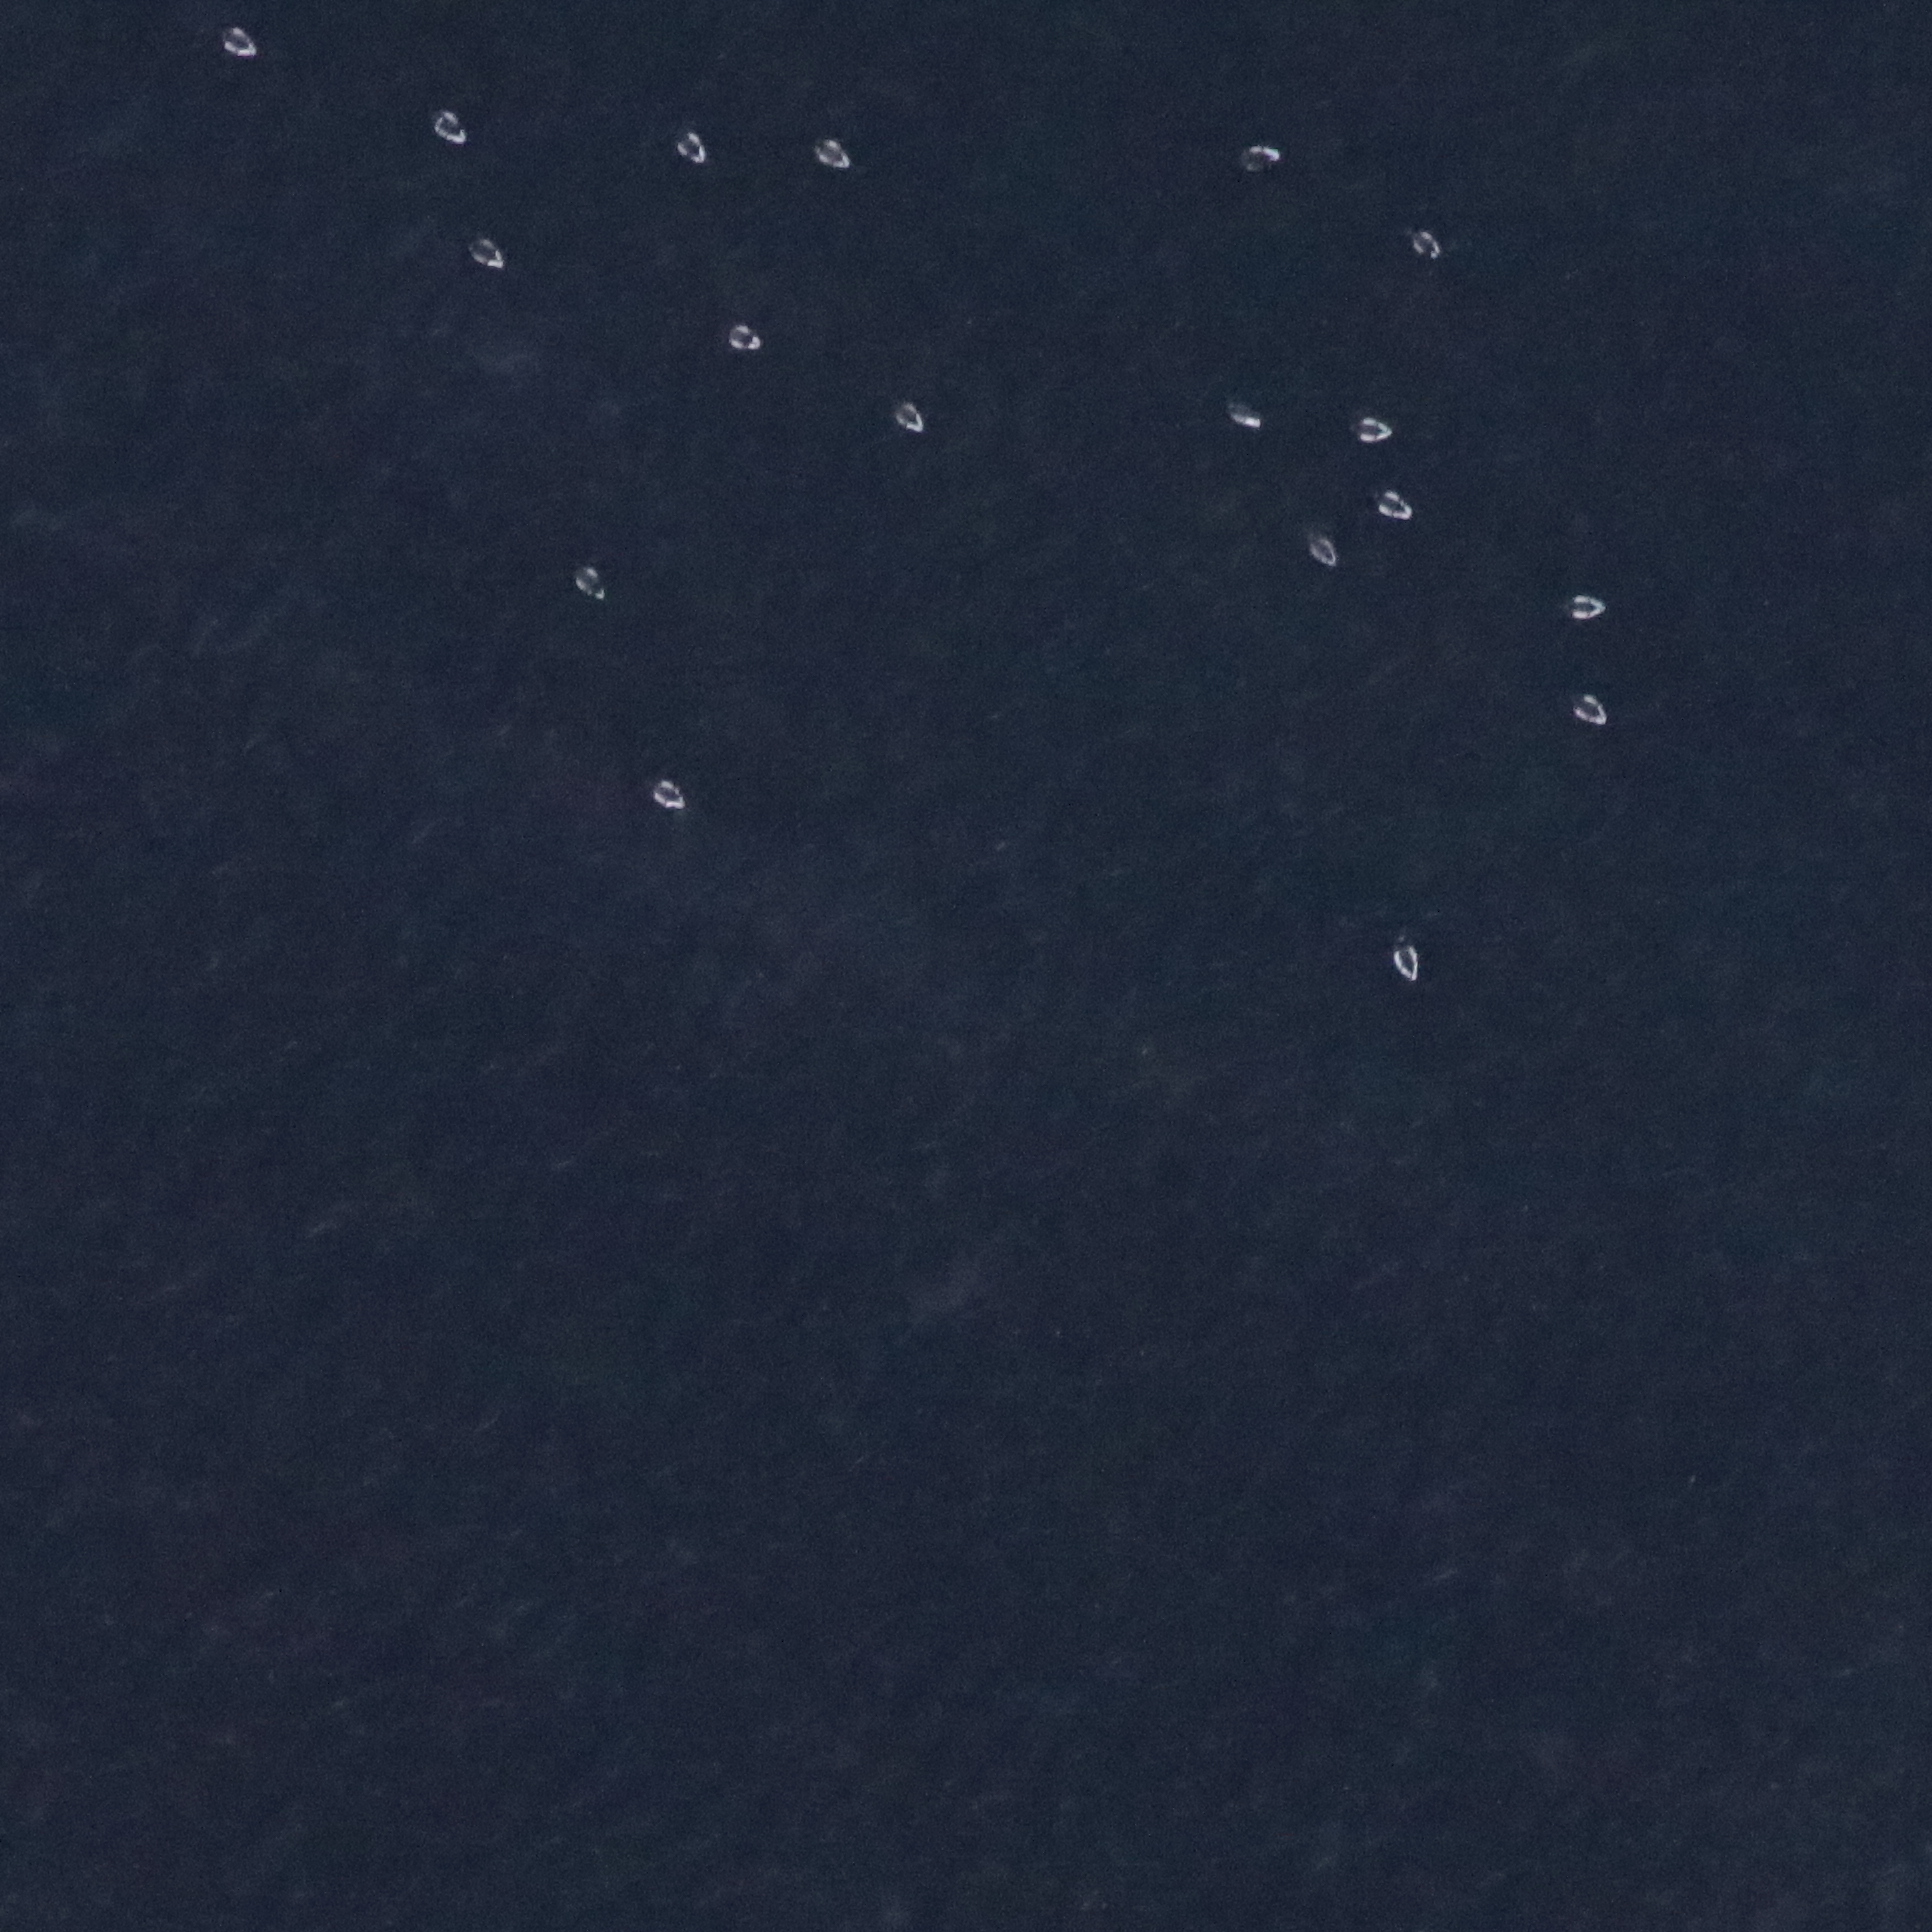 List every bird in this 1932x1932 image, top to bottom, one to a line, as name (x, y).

brant (238, 40)
brant (450, 126)
brant (692, 147)
brant (832, 154)
brant (1258, 159)
brant (1425, 243)
brant (485, 250)
brant (743, 337)
brant (908, 414)
brant (1243, 414)
brant (1372, 431)
brant (1391, 504)
brant (1321, 548)
brant (590, 580)
brant (1584, 608)
brant (1590, 710)
brant (667, 795)
brant (1406, 957)